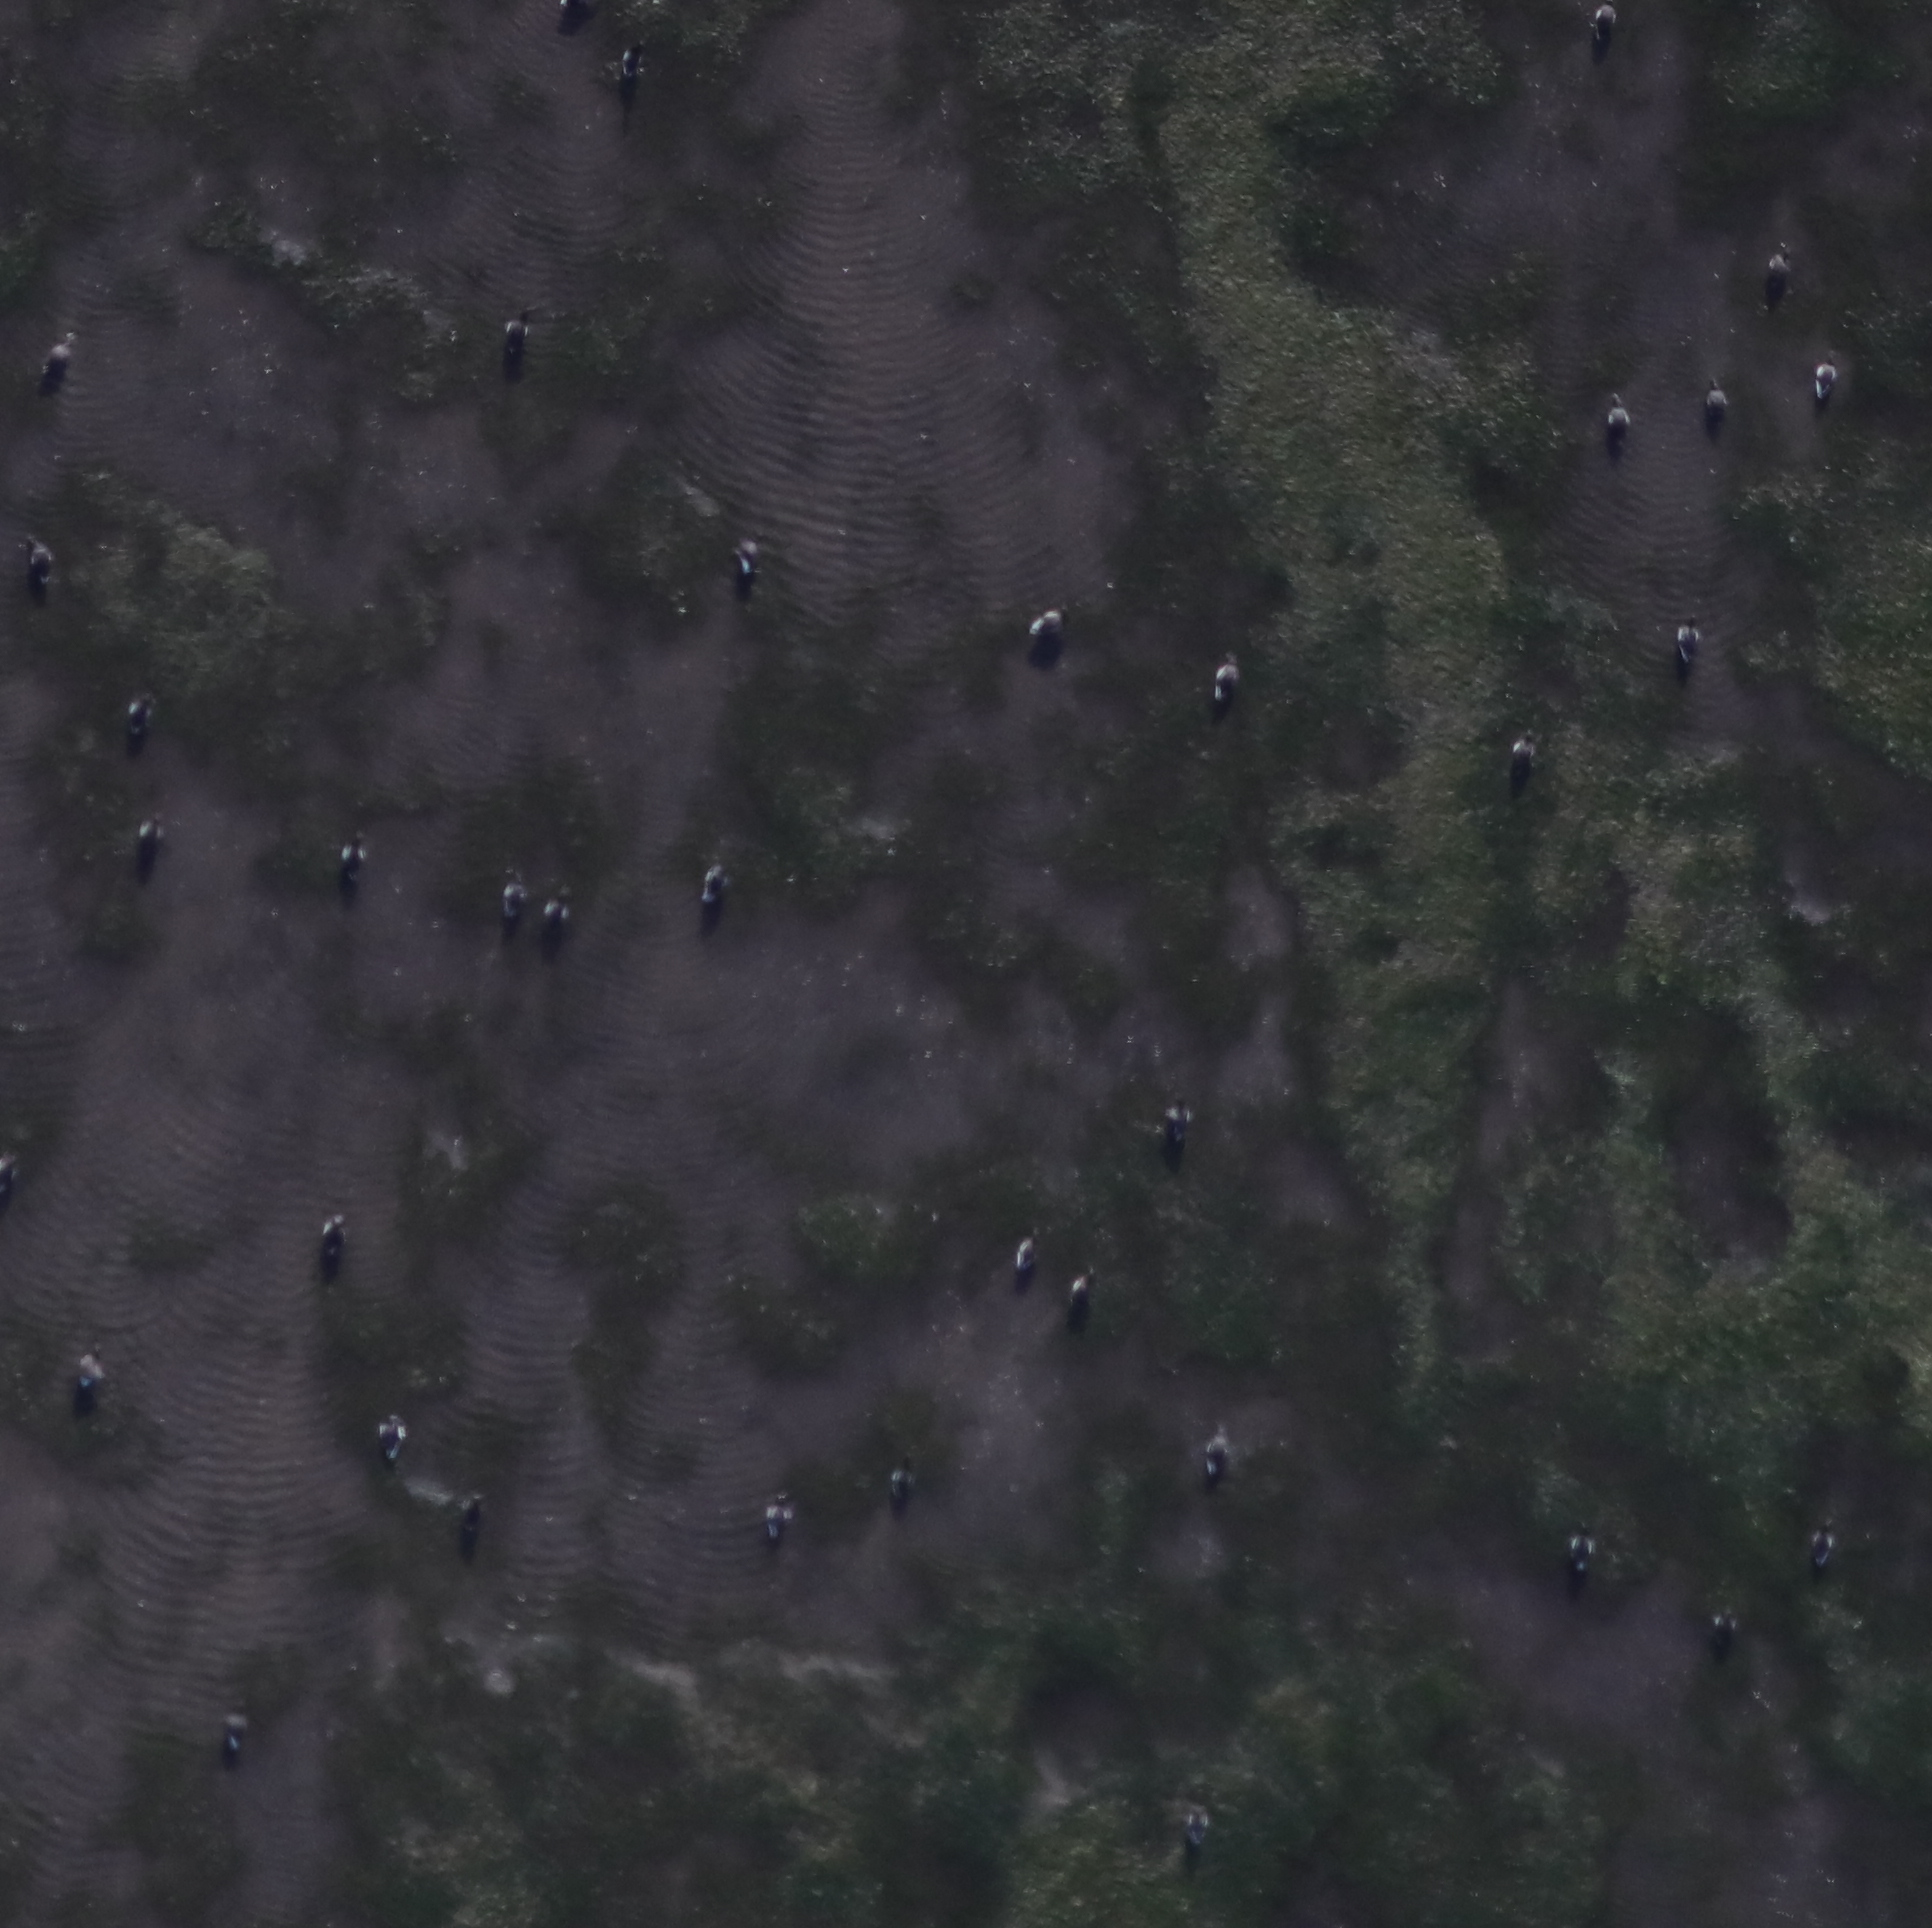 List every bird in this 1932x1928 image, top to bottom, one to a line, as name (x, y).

brant (1605, 17)
brant (634, 61)
brant (1778, 269)
brant (522, 330)
brant (56, 363)
brant (1827, 378)
brant (1718, 400)
brant (1621, 415)
brant (755, 554)
brant (44, 563)
brant (1058, 627)
brant (1688, 638)
brant (1225, 680)
brant (128, 716)
brant (1527, 747)
brant (153, 831)
brant (355, 842)
brant (721, 889)
brant (510, 893)
brant (559, 917)
brant (1177, 1117)
brant (7, 1176)
brant (331, 1240)
brant (1029, 1249)
brant (1083, 1287)
brant (91, 1369)
brant (387, 1440)
brant (1219, 1453)
brant (900, 1478)
brant (471, 1509)
brant (779, 1518)
brant (1821, 1543)
brant (1581, 1549)
brant (1725, 1627)
brant (242, 1729)
brant (1200, 1823)